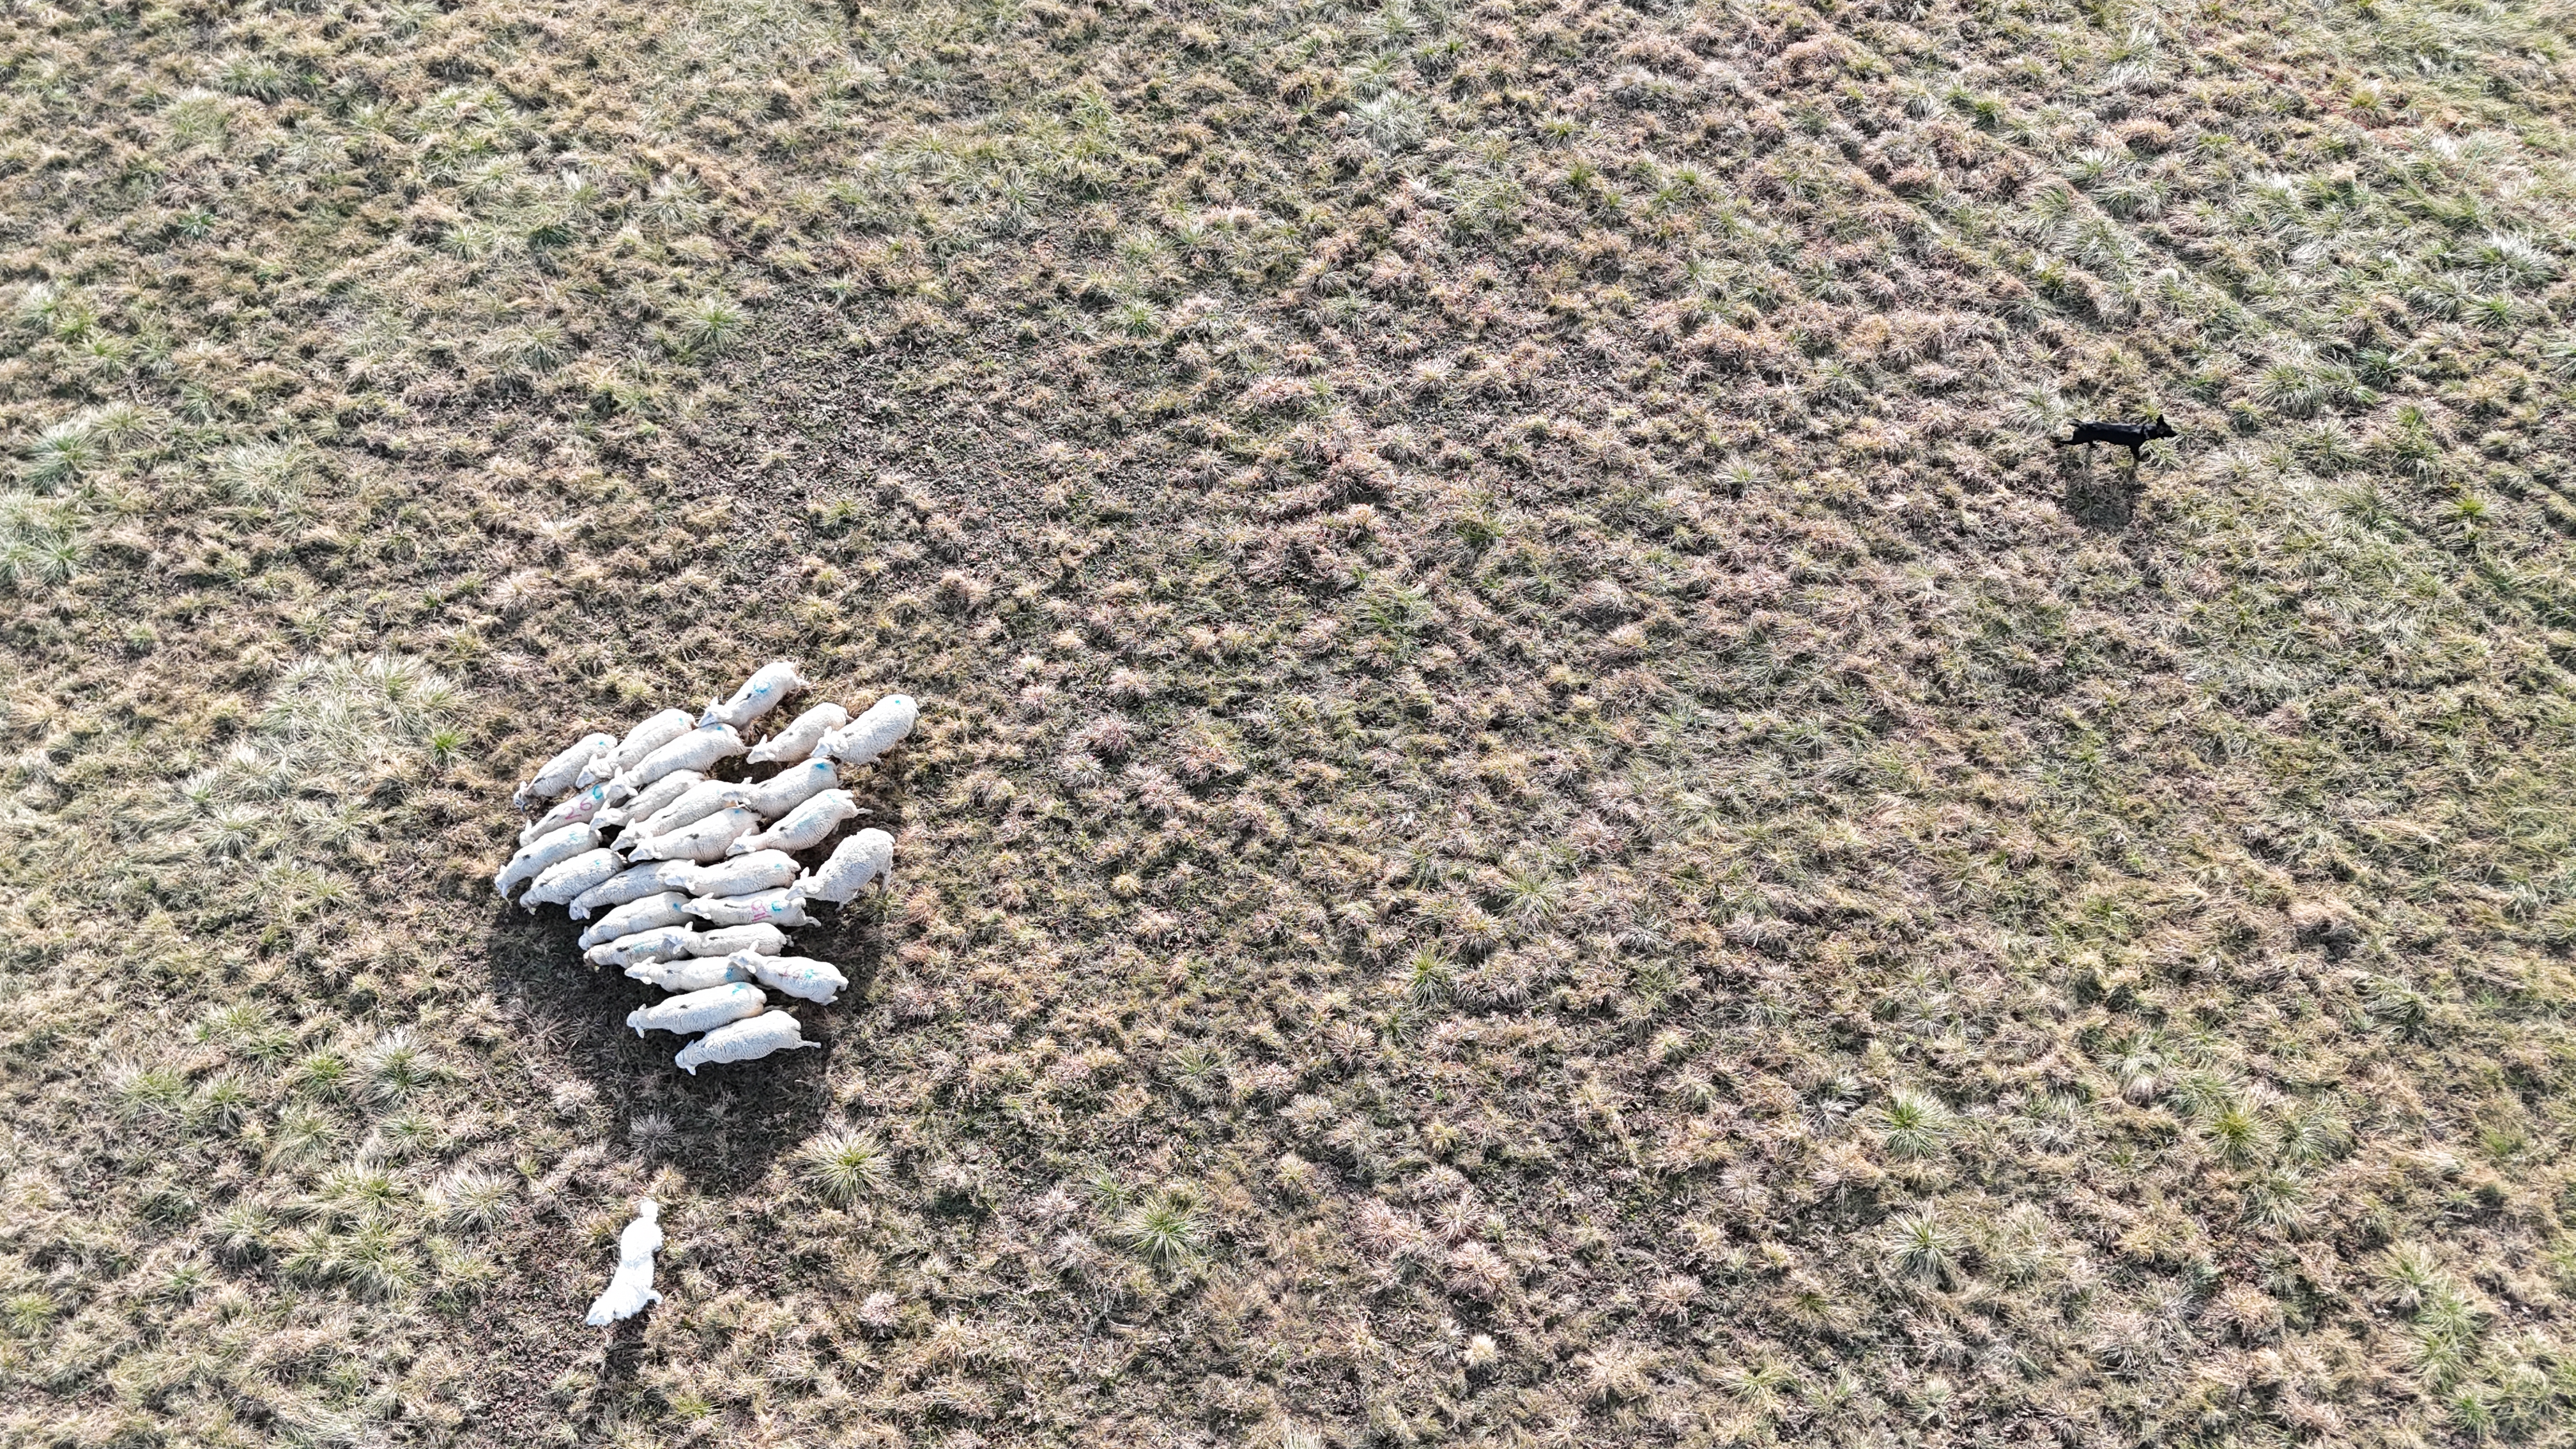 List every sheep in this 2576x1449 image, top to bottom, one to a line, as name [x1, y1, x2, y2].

sheep [696, 659, 805, 735]
sheep [810, 694, 921, 769]
sheep [747, 702, 856, 765]
sheep [576, 708, 697, 789]
sheep [608, 723, 755, 800]
sheep [513, 734, 615, 808]
sheep [722, 757, 840, 819]
sheep [591, 768, 708, 838]
sheep [610, 779, 753, 849]
sheep [520, 782, 617, 846]
sheep [724, 788, 874, 857]
sheep [628, 806, 770, 862]
sheep [496, 822, 602, 899]
sheep [785, 827, 896, 922]
sheep [519, 848, 628, 915]
sheep [657, 849, 802, 897]
sheep [569, 859, 696, 920]
sheep [678, 885, 823, 927]
sheep [576, 890, 692, 950]
sheep [660, 922, 787, 960]
sheep [583, 926, 694, 973]
sheep [726, 947, 850, 1005]
sheep [622, 954, 745, 992]
sheep [624, 983, 767, 1038]
sheep [676, 1010, 822, 1075]